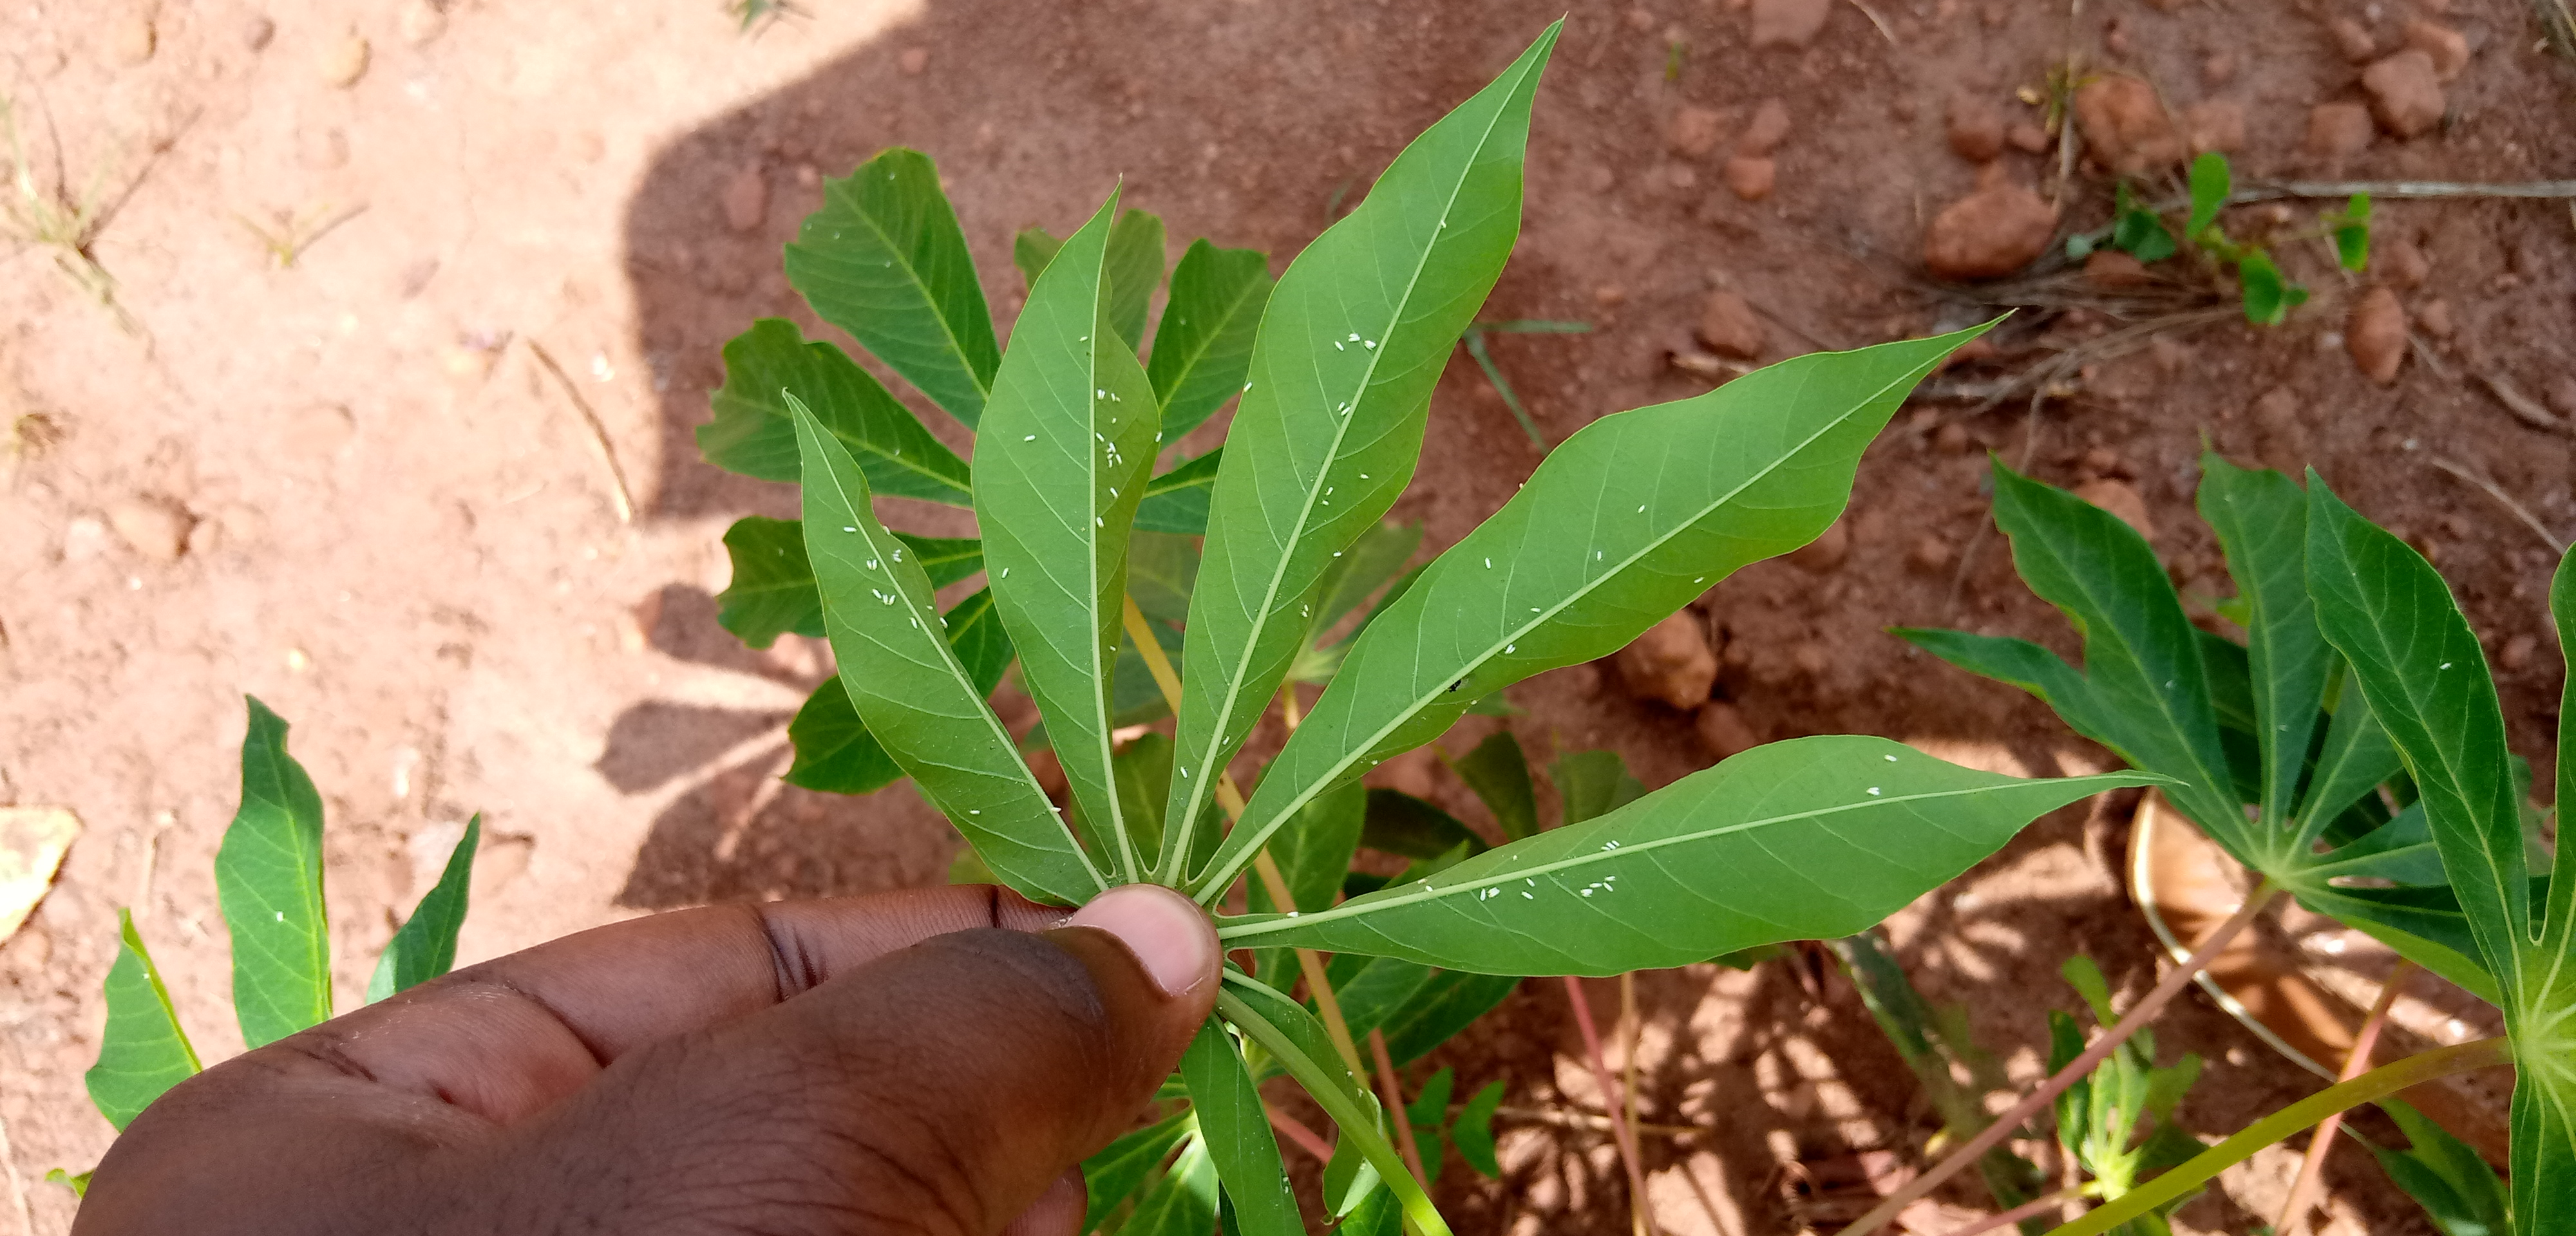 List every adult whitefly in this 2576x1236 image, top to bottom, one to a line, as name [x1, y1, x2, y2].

whitefly [1439, 219, 1448, 230]
whitefly [1348, 332, 1359, 337]
whitefly [1077, 334, 1090, 344]
whitefly [1347, 337, 1362, 343]
whitefly [1333, 339, 1345, 353]
whitefly [1363, 339, 1378, 348]
whitefly [1365, 342, 1375, 352]
whitefly [1241, 380, 1255, 393]
whitefly [1097, 388, 1102, 401]
whitefly [1101, 390, 1106, 401]
whitefly [1110, 390, 1116, 404]
whitefly [1115, 396, 1121, 404]
whitefly [1337, 400, 1346, 413]
whitefly [1340, 406, 1352, 417]
whitefly [1110, 416, 1119, 427]
whitefly [1153, 429, 1164, 444]
whitefly [1094, 431, 1106, 444]
whitefly [1022, 433, 1037, 444]
whitefly [1109, 442, 1118, 453]
whitefly [1105, 447, 1113, 454]
whitefly [1105, 453, 1114, 460]
whitefly [1115, 453, 1124, 467]
whitefly [1107, 459, 1113, 470]
whitefly [1358, 470, 1372, 483]
whitefly [1517, 481, 1525, 491]
whitefly [1324, 485, 1335, 498]
whitefly [1108, 486, 1120, 500]
whitefly [1320, 498, 1331, 509]
whitefly [1636, 503, 1648, 515]
whitefly [1094, 514, 1106, 530]
whitefly [881, 523, 893, 536]
whitefly [841, 525, 858, 535]
whitefly [895, 548, 903, 556]
whitefly [1594, 548, 1605, 563]
whitefly [1331, 550, 1345, 559]
whitefly [892, 553, 900, 558]
whitefly [1482, 555, 1494, 570]
whitefly [893, 557, 904, 564]
whitefly [866, 558, 872, 572]
whitefly [872, 558, 879, 572]
whitefly [998, 564, 1012, 581]
whitefly [1692, 574, 1705, 586]
whitefly [871, 587, 882, 600]
whitefly [882, 593, 889, 607]
whitefly [888, 593, 898, 607]
whitefly [1303, 603, 1311, 613]
whitefly [1527, 605, 1542, 614]
whitefly [1300, 610, 1309, 619]
whitefly [938, 615, 950, 631]
whitefly [909, 615, 920, 631]
whitefly [1504, 643, 1514, 656]
whitefly [1108, 644, 1119, 653]
whitefly [1509, 646, 1517, 654]
whitefly [1470, 697, 1481, 707]
whitefly [1221, 735, 1233, 746]
whitefly [1882, 752, 1899, 766]
whitefly [1368, 757, 1381, 768]
whitefly [1178, 765, 1189, 780]
whitefly [1868, 787, 1880, 791]
whitefly [1865, 789, 1880, 797]
whitefly [1049, 805, 1063, 814]
whitefly [968, 808, 982, 818]
whitefly [1610, 839, 1622, 848]
whitefly [1605, 841, 1617, 851]
whitefly [1600, 845, 1611, 853]
whitefly [1604, 874, 1616, 883]
whitefly [1525, 875, 1538, 888]
whitefly [1417, 876, 1428, 886]
whitefly [1588, 881, 1603, 889]
whitefly [1603, 881, 1615, 894]
whitefly [1424, 885, 1435, 894]
whitefly [1488, 886, 1498, 894]
whitefly [1579, 886, 1594, 894]
whitefly [1479, 887, 1488, 904]
whitefly [1489, 890, 1501, 899]
whitefly [1520, 890, 1536, 902]
whitefly [1580, 892, 1593, 899]
whitefly [1285, 910, 1301, 920]
whitefly [1345, 1069, 1354, 1079]
whitefly [1355, 1084, 1365, 1100]
whitefly [1282, 1175, 1291, 1184]
whitefly [1283, 1184, 1291, 1197]